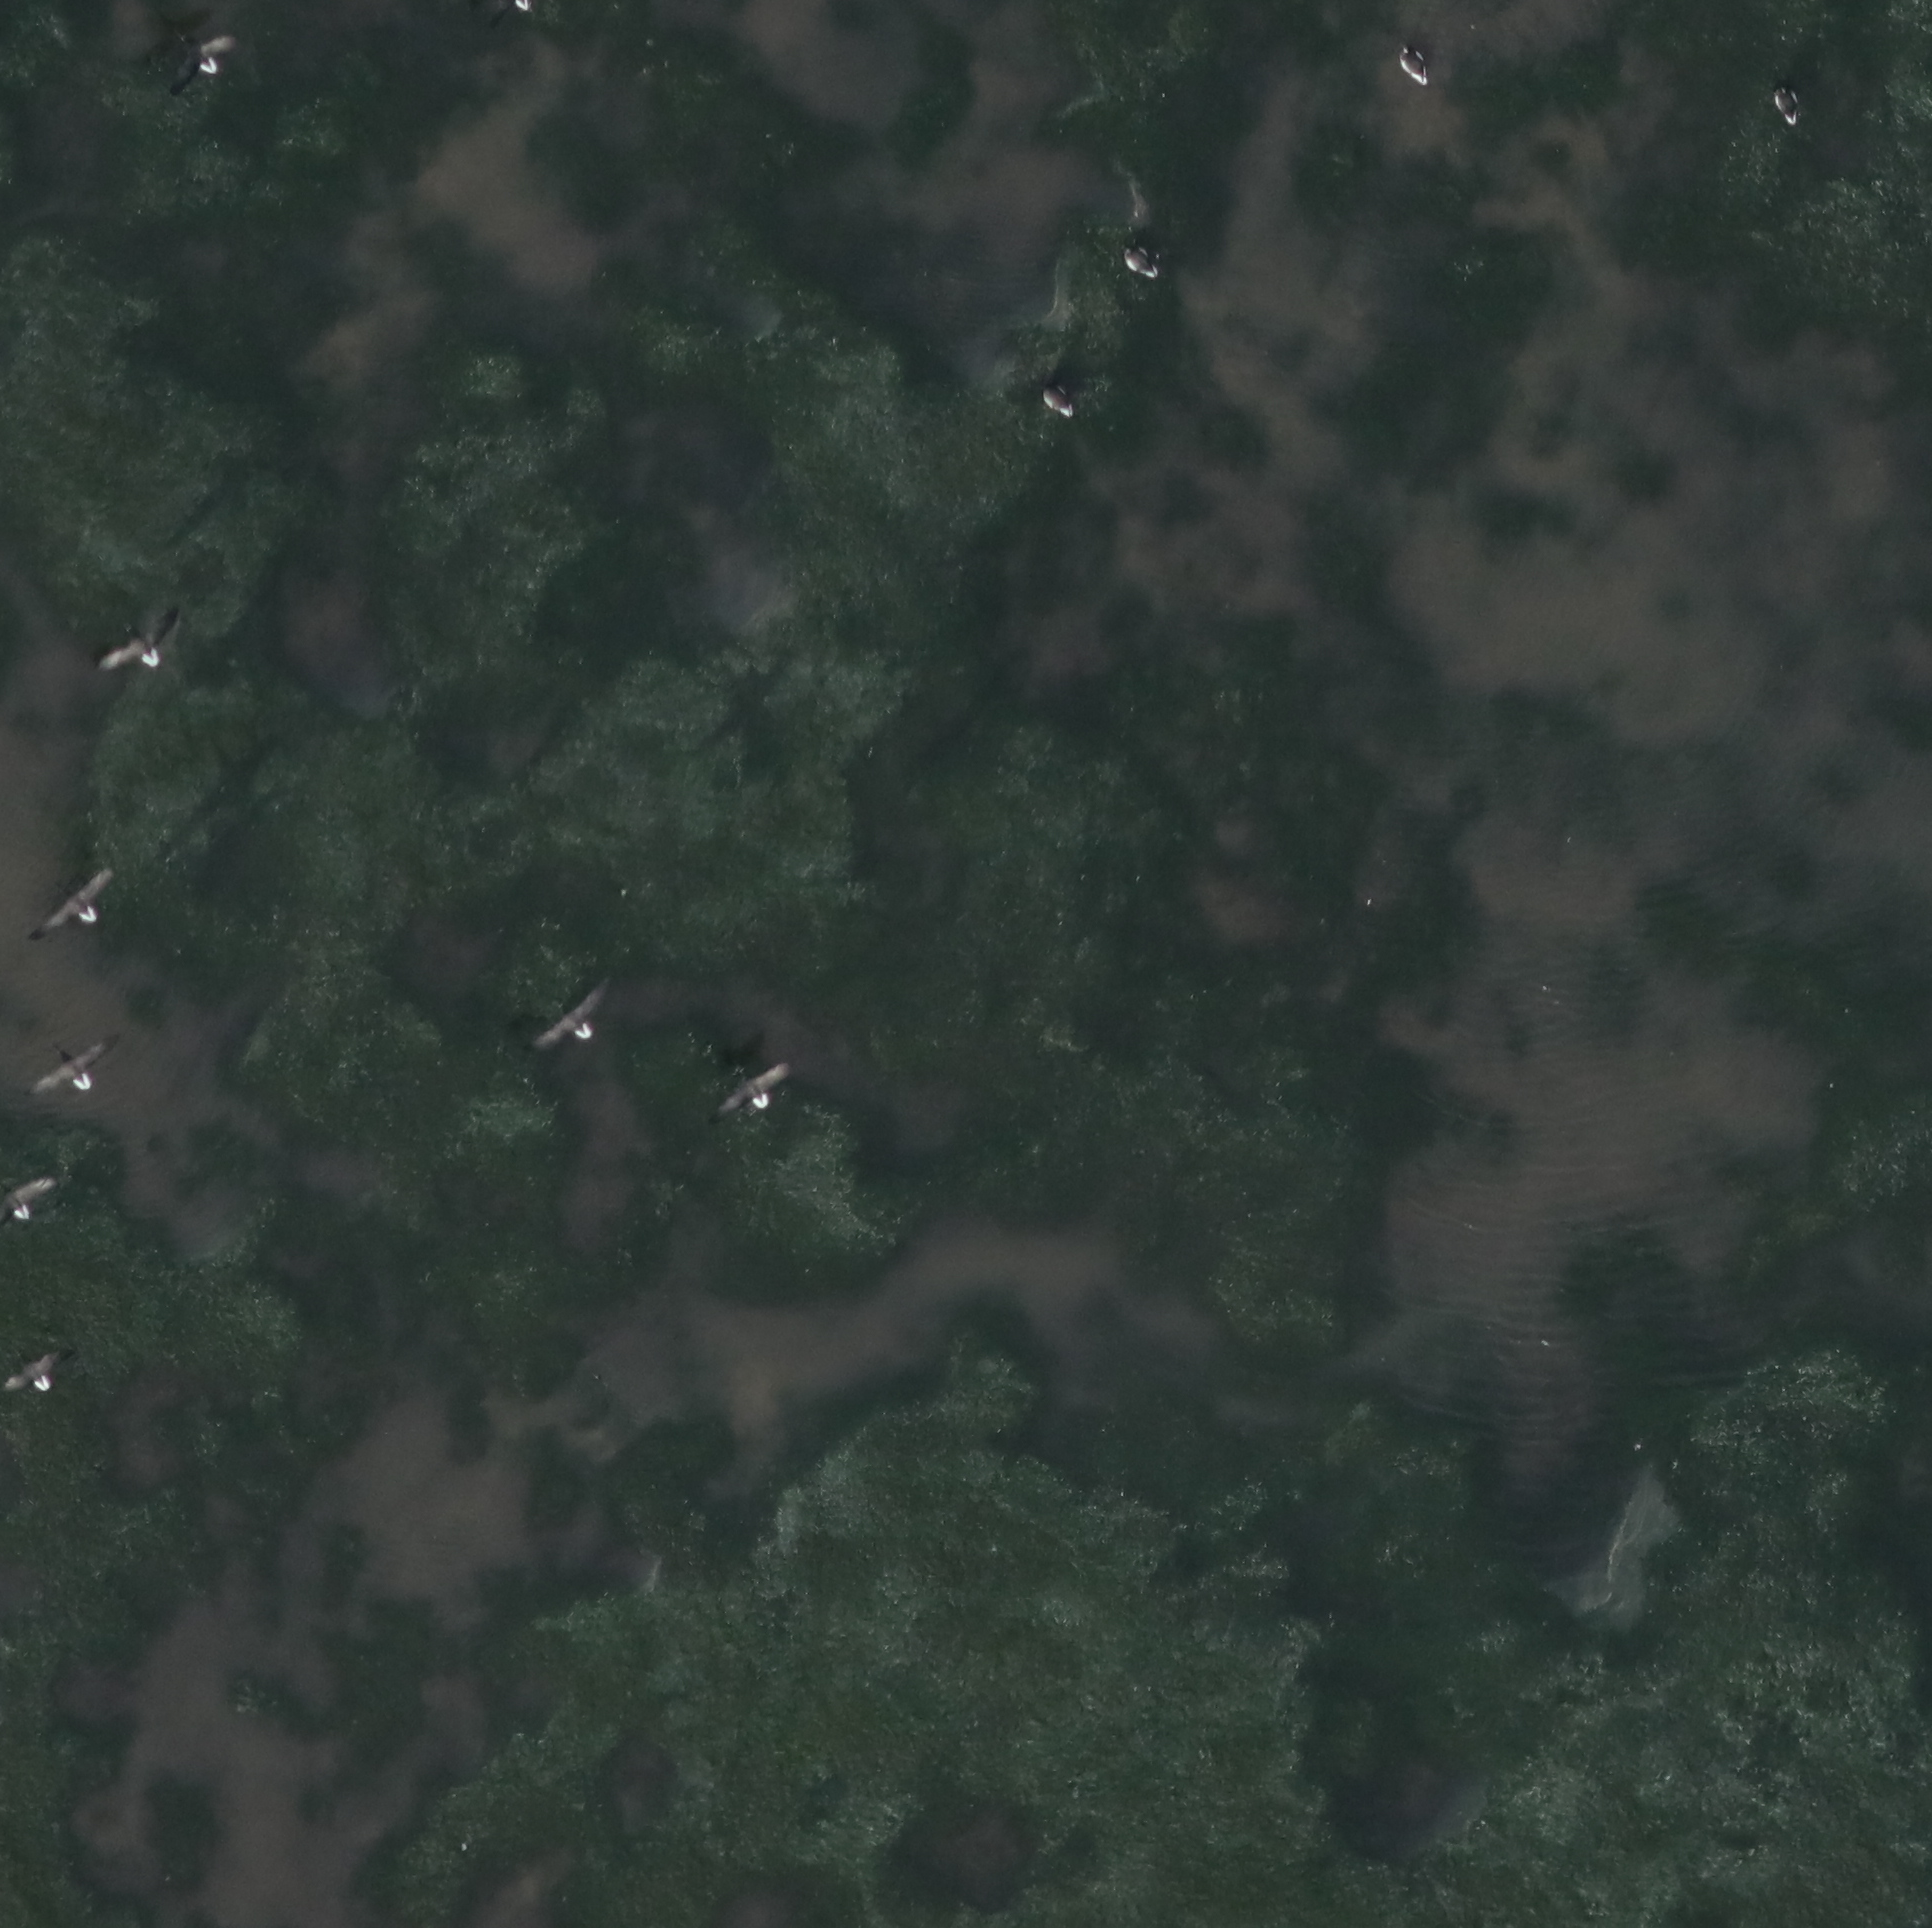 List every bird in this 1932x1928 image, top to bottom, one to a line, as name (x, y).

brant (197, 52)
brant (1416, 65)
brant (1787, 103)
brant (1139, 259)
brant (1058, 400)
brant (133, 651)
brant (74, 909)
brant (571, 1019)
brant (74, 1070)
brant (754, 1090)
brant (14, 1202)
brant (38, 1374)